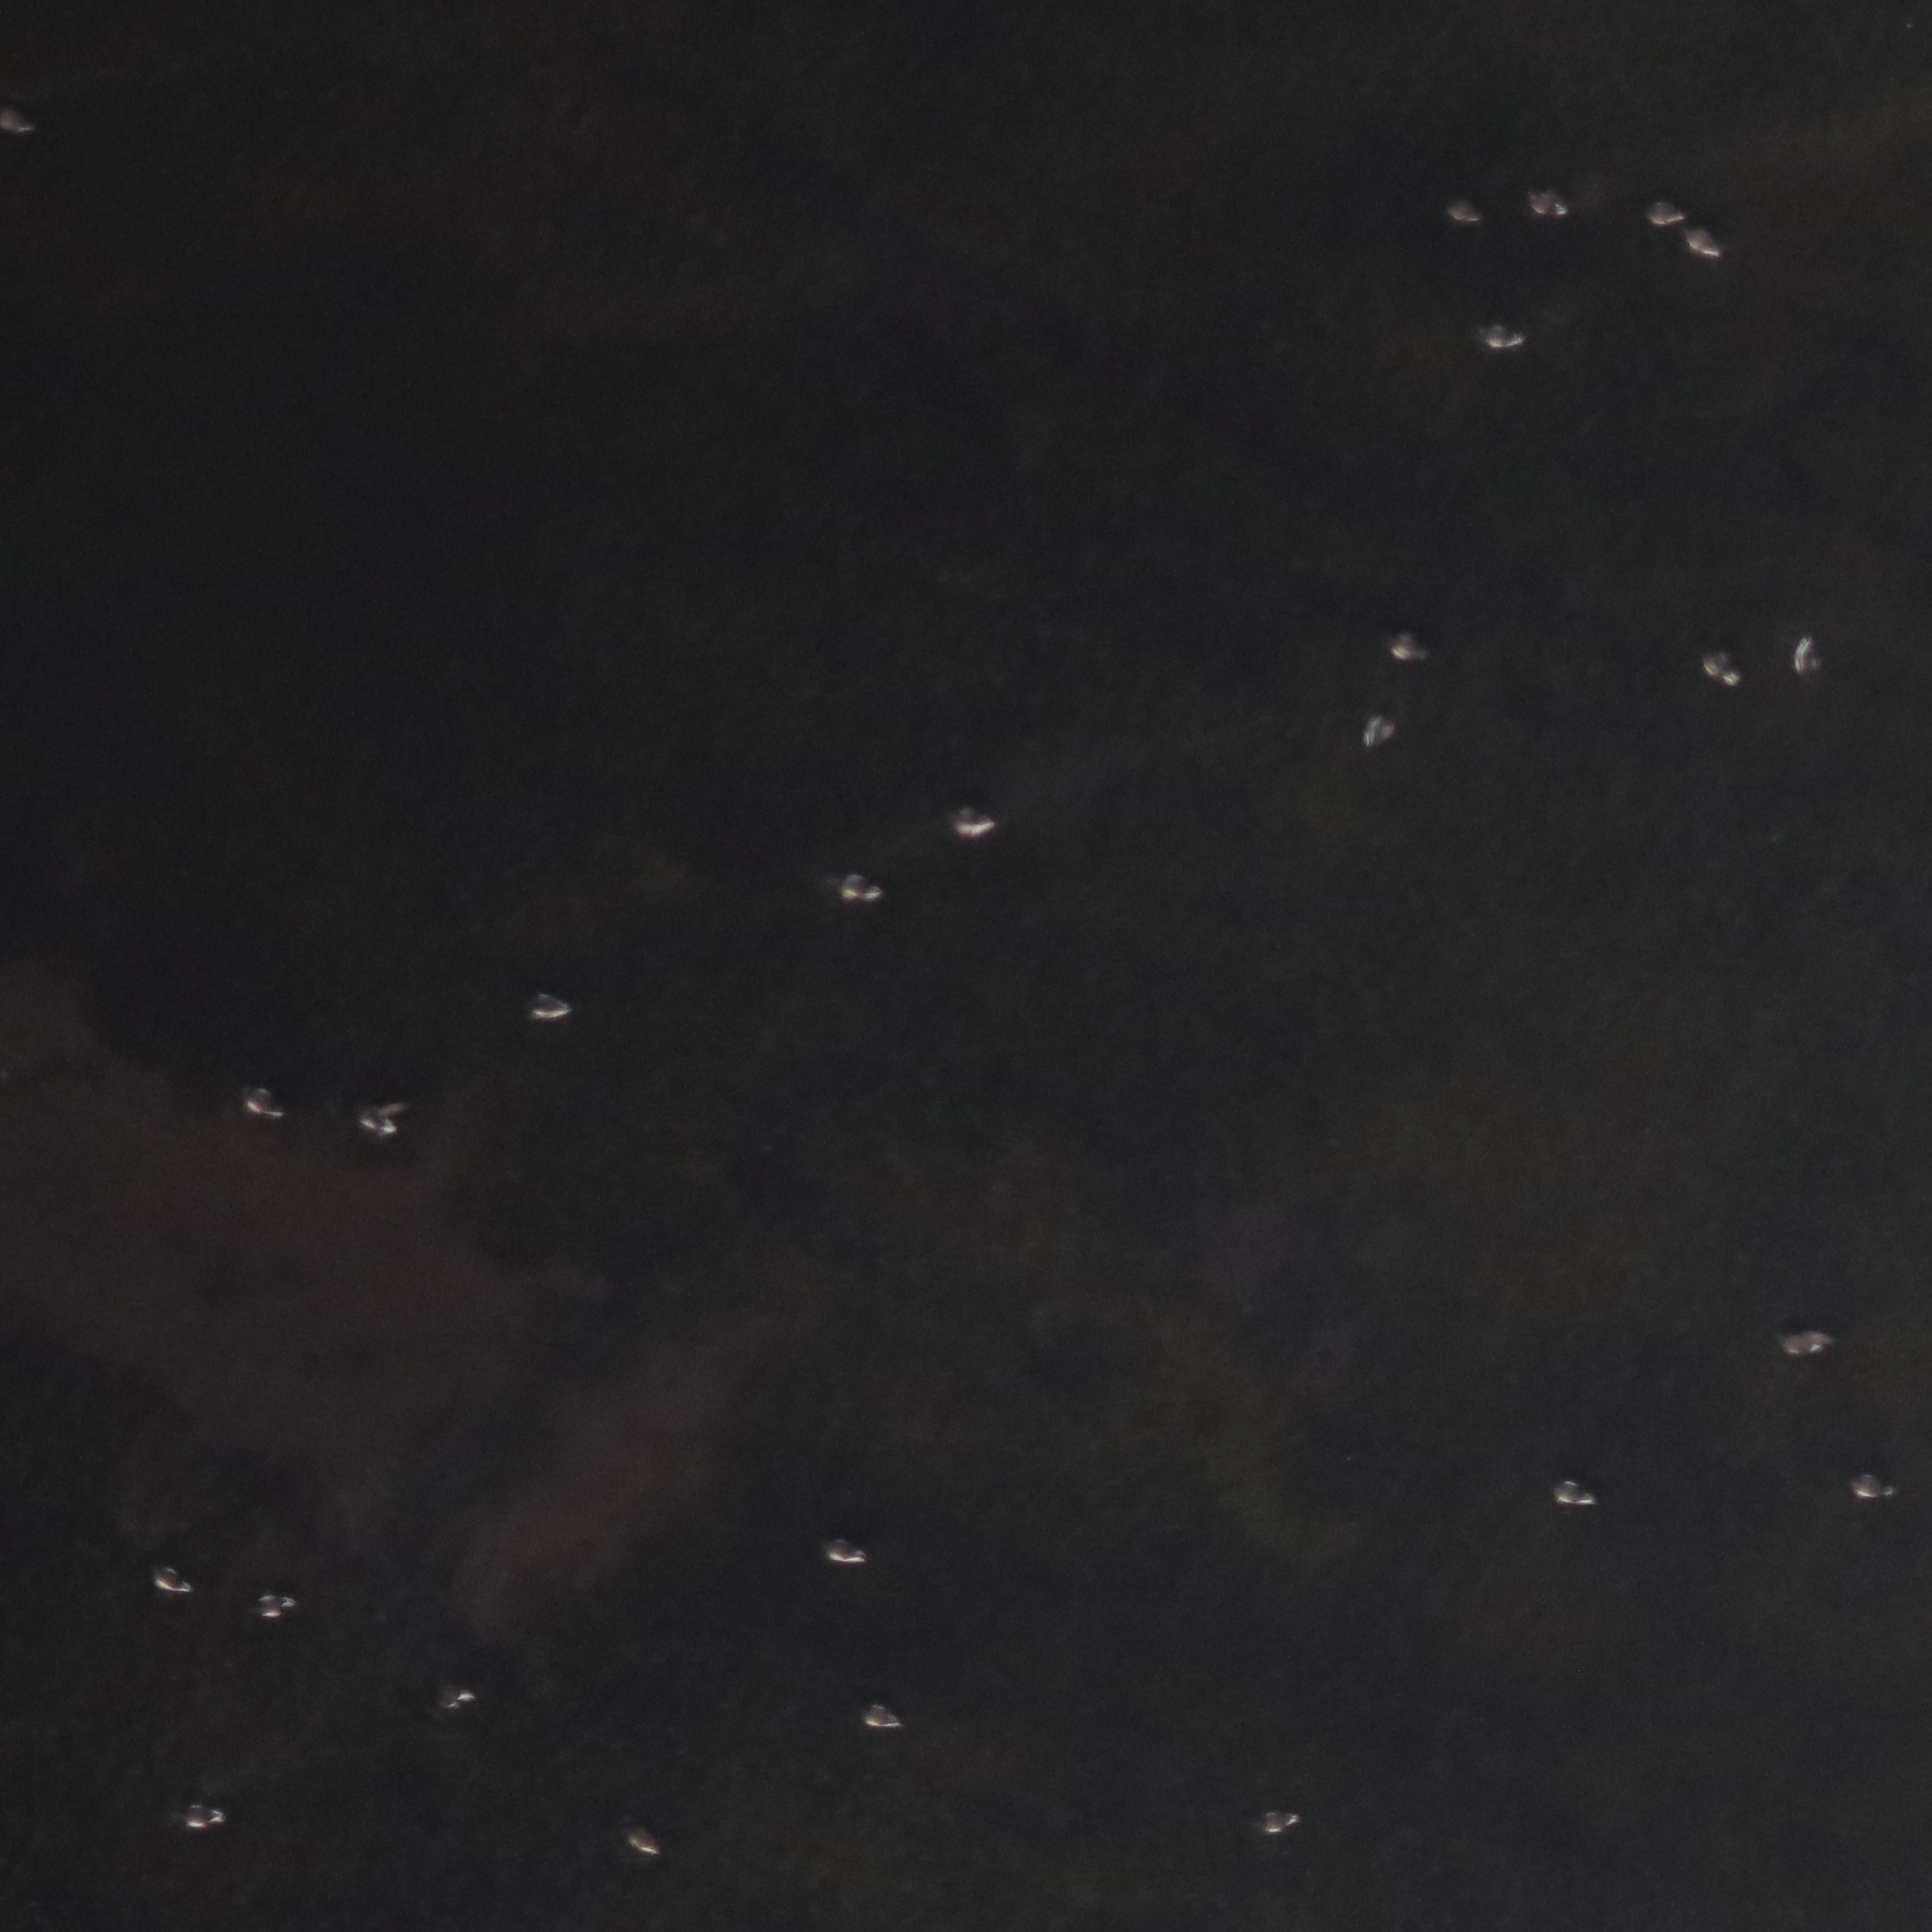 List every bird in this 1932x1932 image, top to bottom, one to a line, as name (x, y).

brant (1547, 202)
brant (1463, 207)
brant (1666, 216)
brant (1702, 241)
brant (1499, 335)
brant (1399, 650)
brant (1806, 660)
brant (1721, 666)
brant (1380, 727)
brant (975, 824)
brant (863, 884)
brant (549, 1008)
brant (262, 1102)
brant (379, 1117)
brant (1807, 1342)
brant (1872, 1487)
brant (1573, 1493)
brant (842, 1551)
brant (171, 1581)
brant (274, 1607)
brant (450, 1697)
brant (880, 1718)
brant (200, 1815)
brant (1278, 1822)
brant (643, 1841)